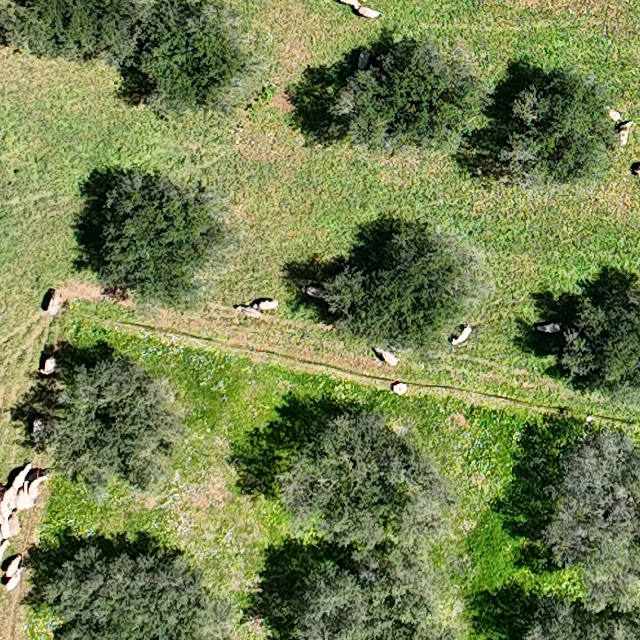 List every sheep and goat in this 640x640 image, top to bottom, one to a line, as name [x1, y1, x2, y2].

sheep [332, 0, 361, 9]
sheep [354, 5, 380, 18]
sheep [605, 104, 619, 123]
sheep [617, 120, 633, 148]
sheep [634, 162, 639, 178]
sheep [304, 287, 327, 298]
sheep [47, 290, 61, 316]
sheep [253, 299, 278, 310]
sheep [236, 307, 261, 318]
sheep [531, 323, 560, 333]
sheep [451, 327, 471, 347]
sheep [374, 348, 399, 366]
sheep [40, 356, 56, 375]
sheep [12, 463, 31, 489]
sheep [24, 469, 45, 482]
sheep [29, 477, 47, 500]
sheep [0, 479, 5, 498]
sheep [18, 481, 33, 510]
sheep [0, 488, 18, 518]
sheep [0, 500, 4, 525]
sheep [8, 507, 20, 535]
sheep [2, 517, 10, 539]
sheep [0, 540, 10, 565]
sheep [7, 554, 20, 577]
sheep [6, 566, 24, 591]